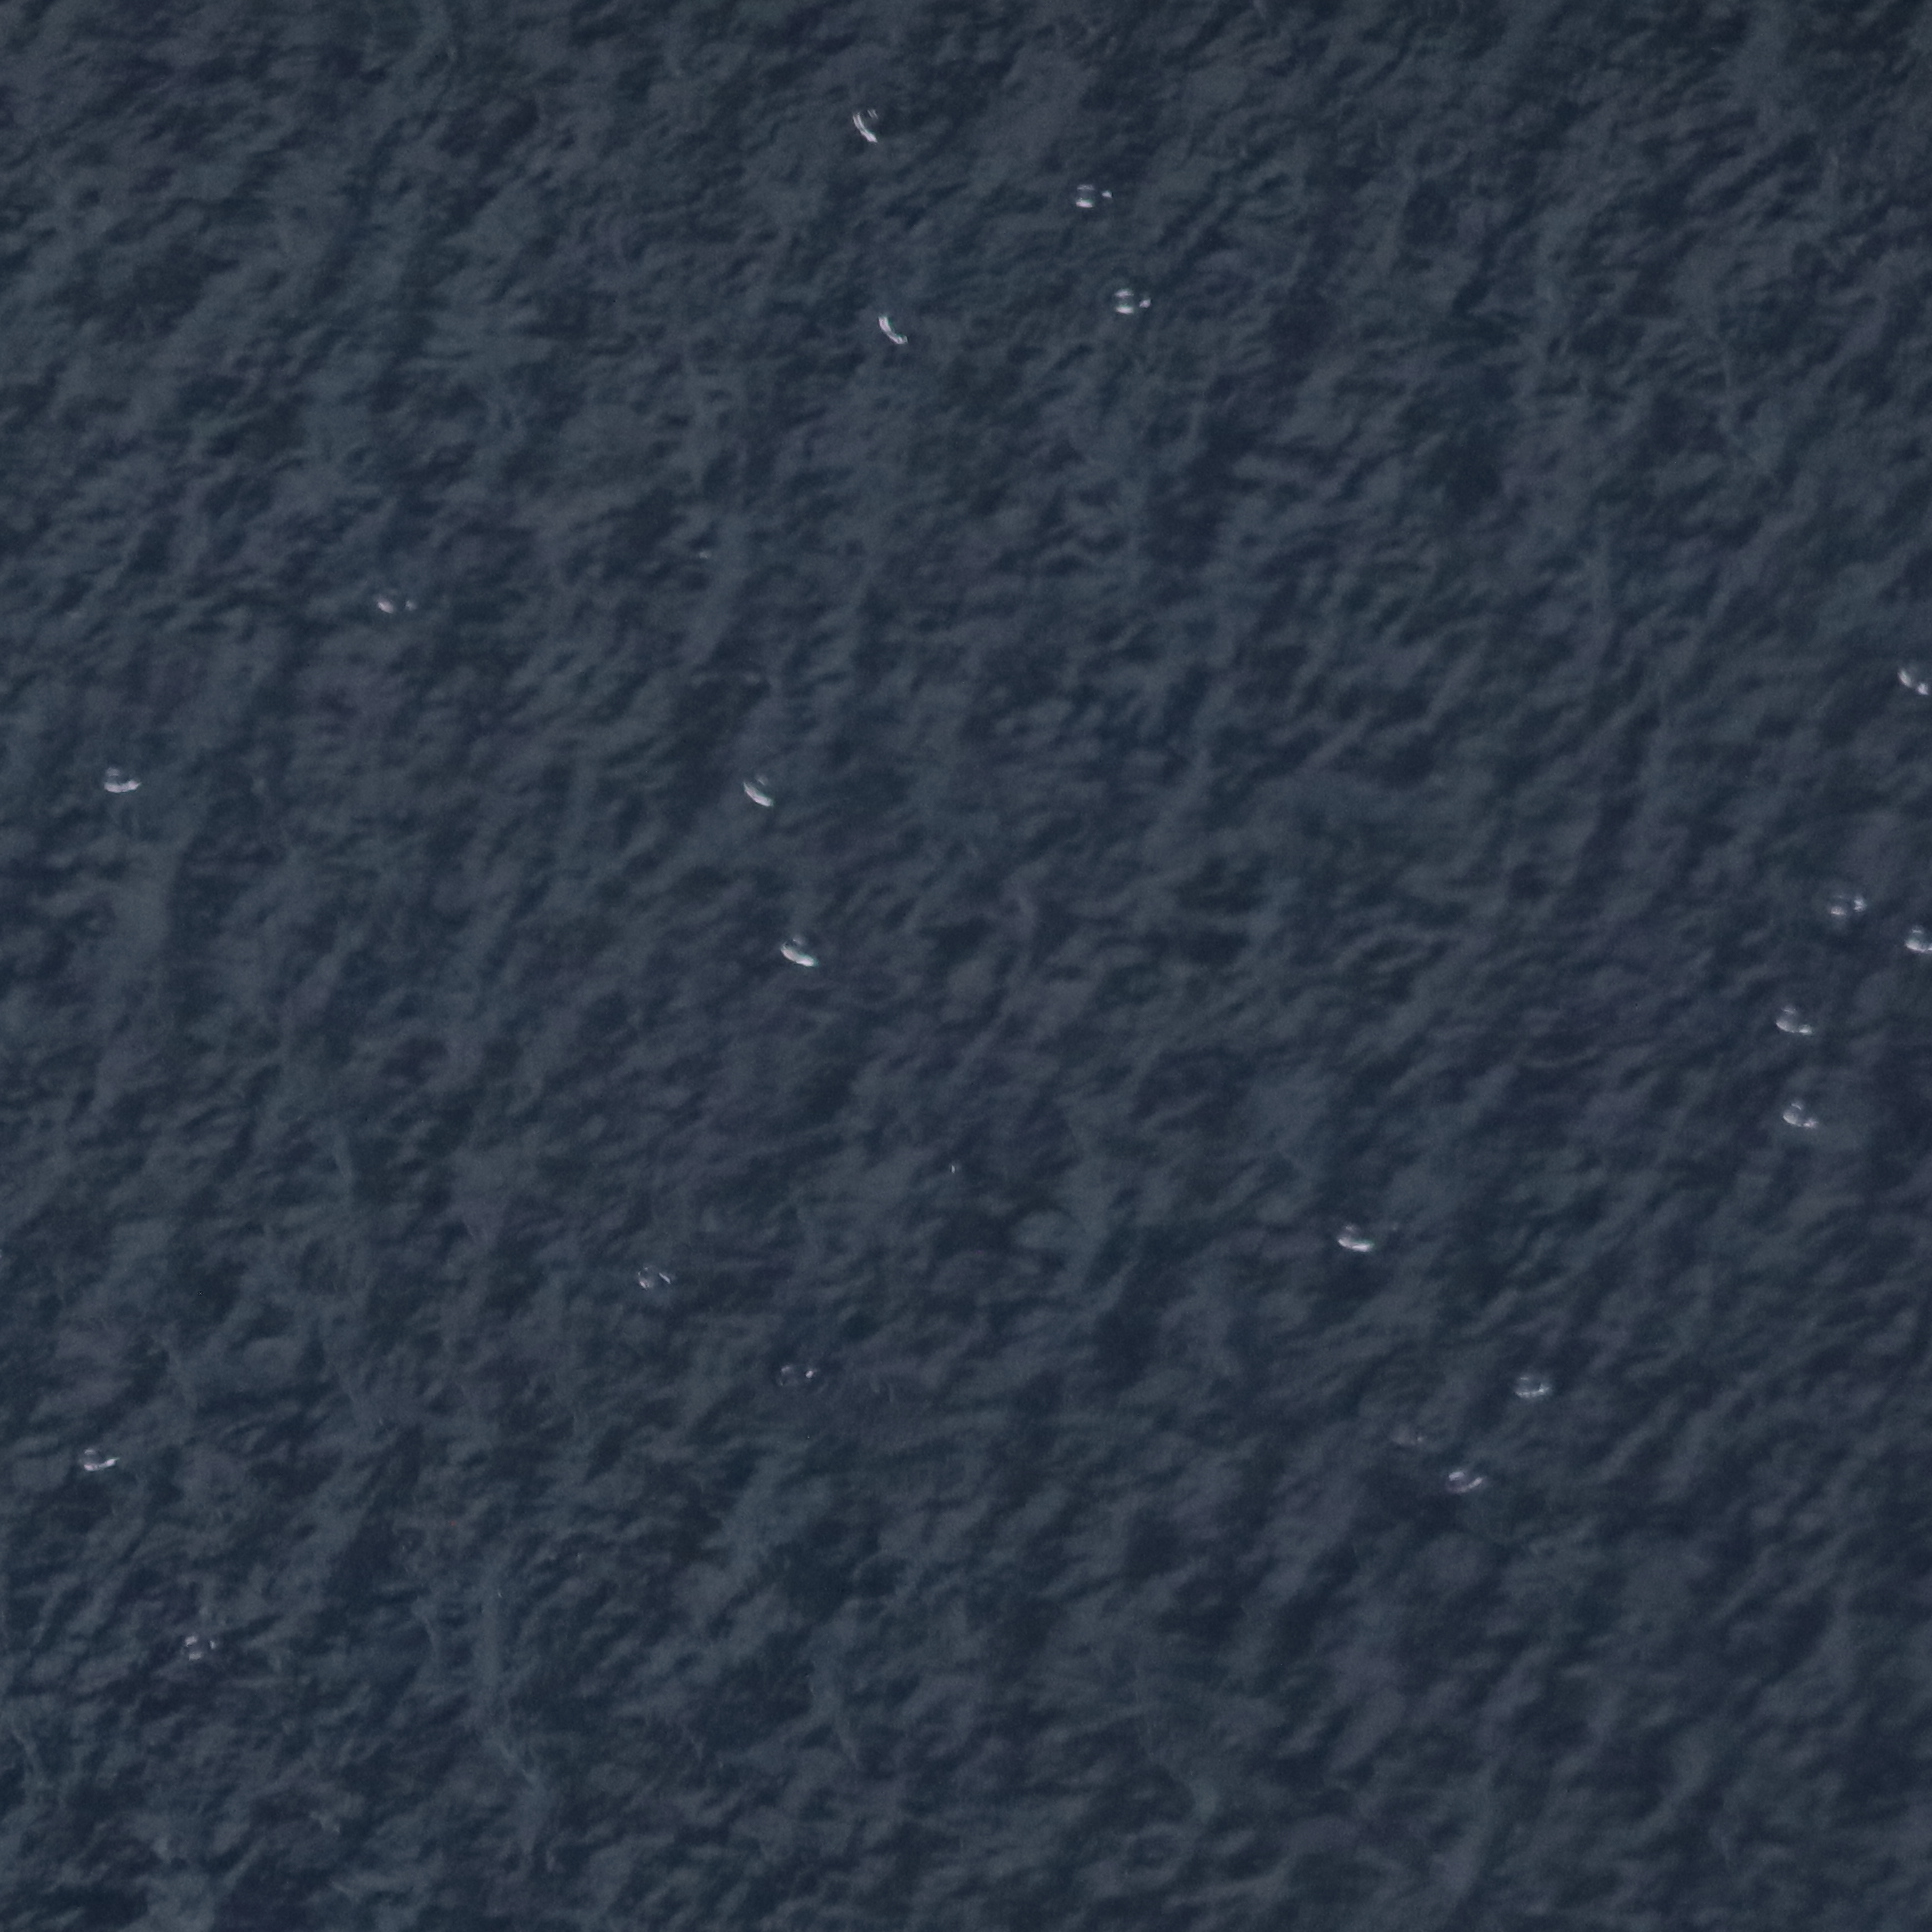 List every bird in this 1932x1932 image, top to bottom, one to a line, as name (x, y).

brant (867, 124)
brant (1092, 198)
brant (1127, 300)
brant (892, 327)
brant (391, 602)
brant (1910, 673)
brant (120, 782)
brant (761, 789)
brant (1840, 903)
brant (1923, 939)
brant (800, 948)
brant (1793, 1023)
brant (1798, 1111)
brant (1353, 1239)
brant (655, 1278)
brant (794, 1374)
brant (1532, 1384)
brant (96, 1460)
brant (1460, 1483)
brant (197, 1645)